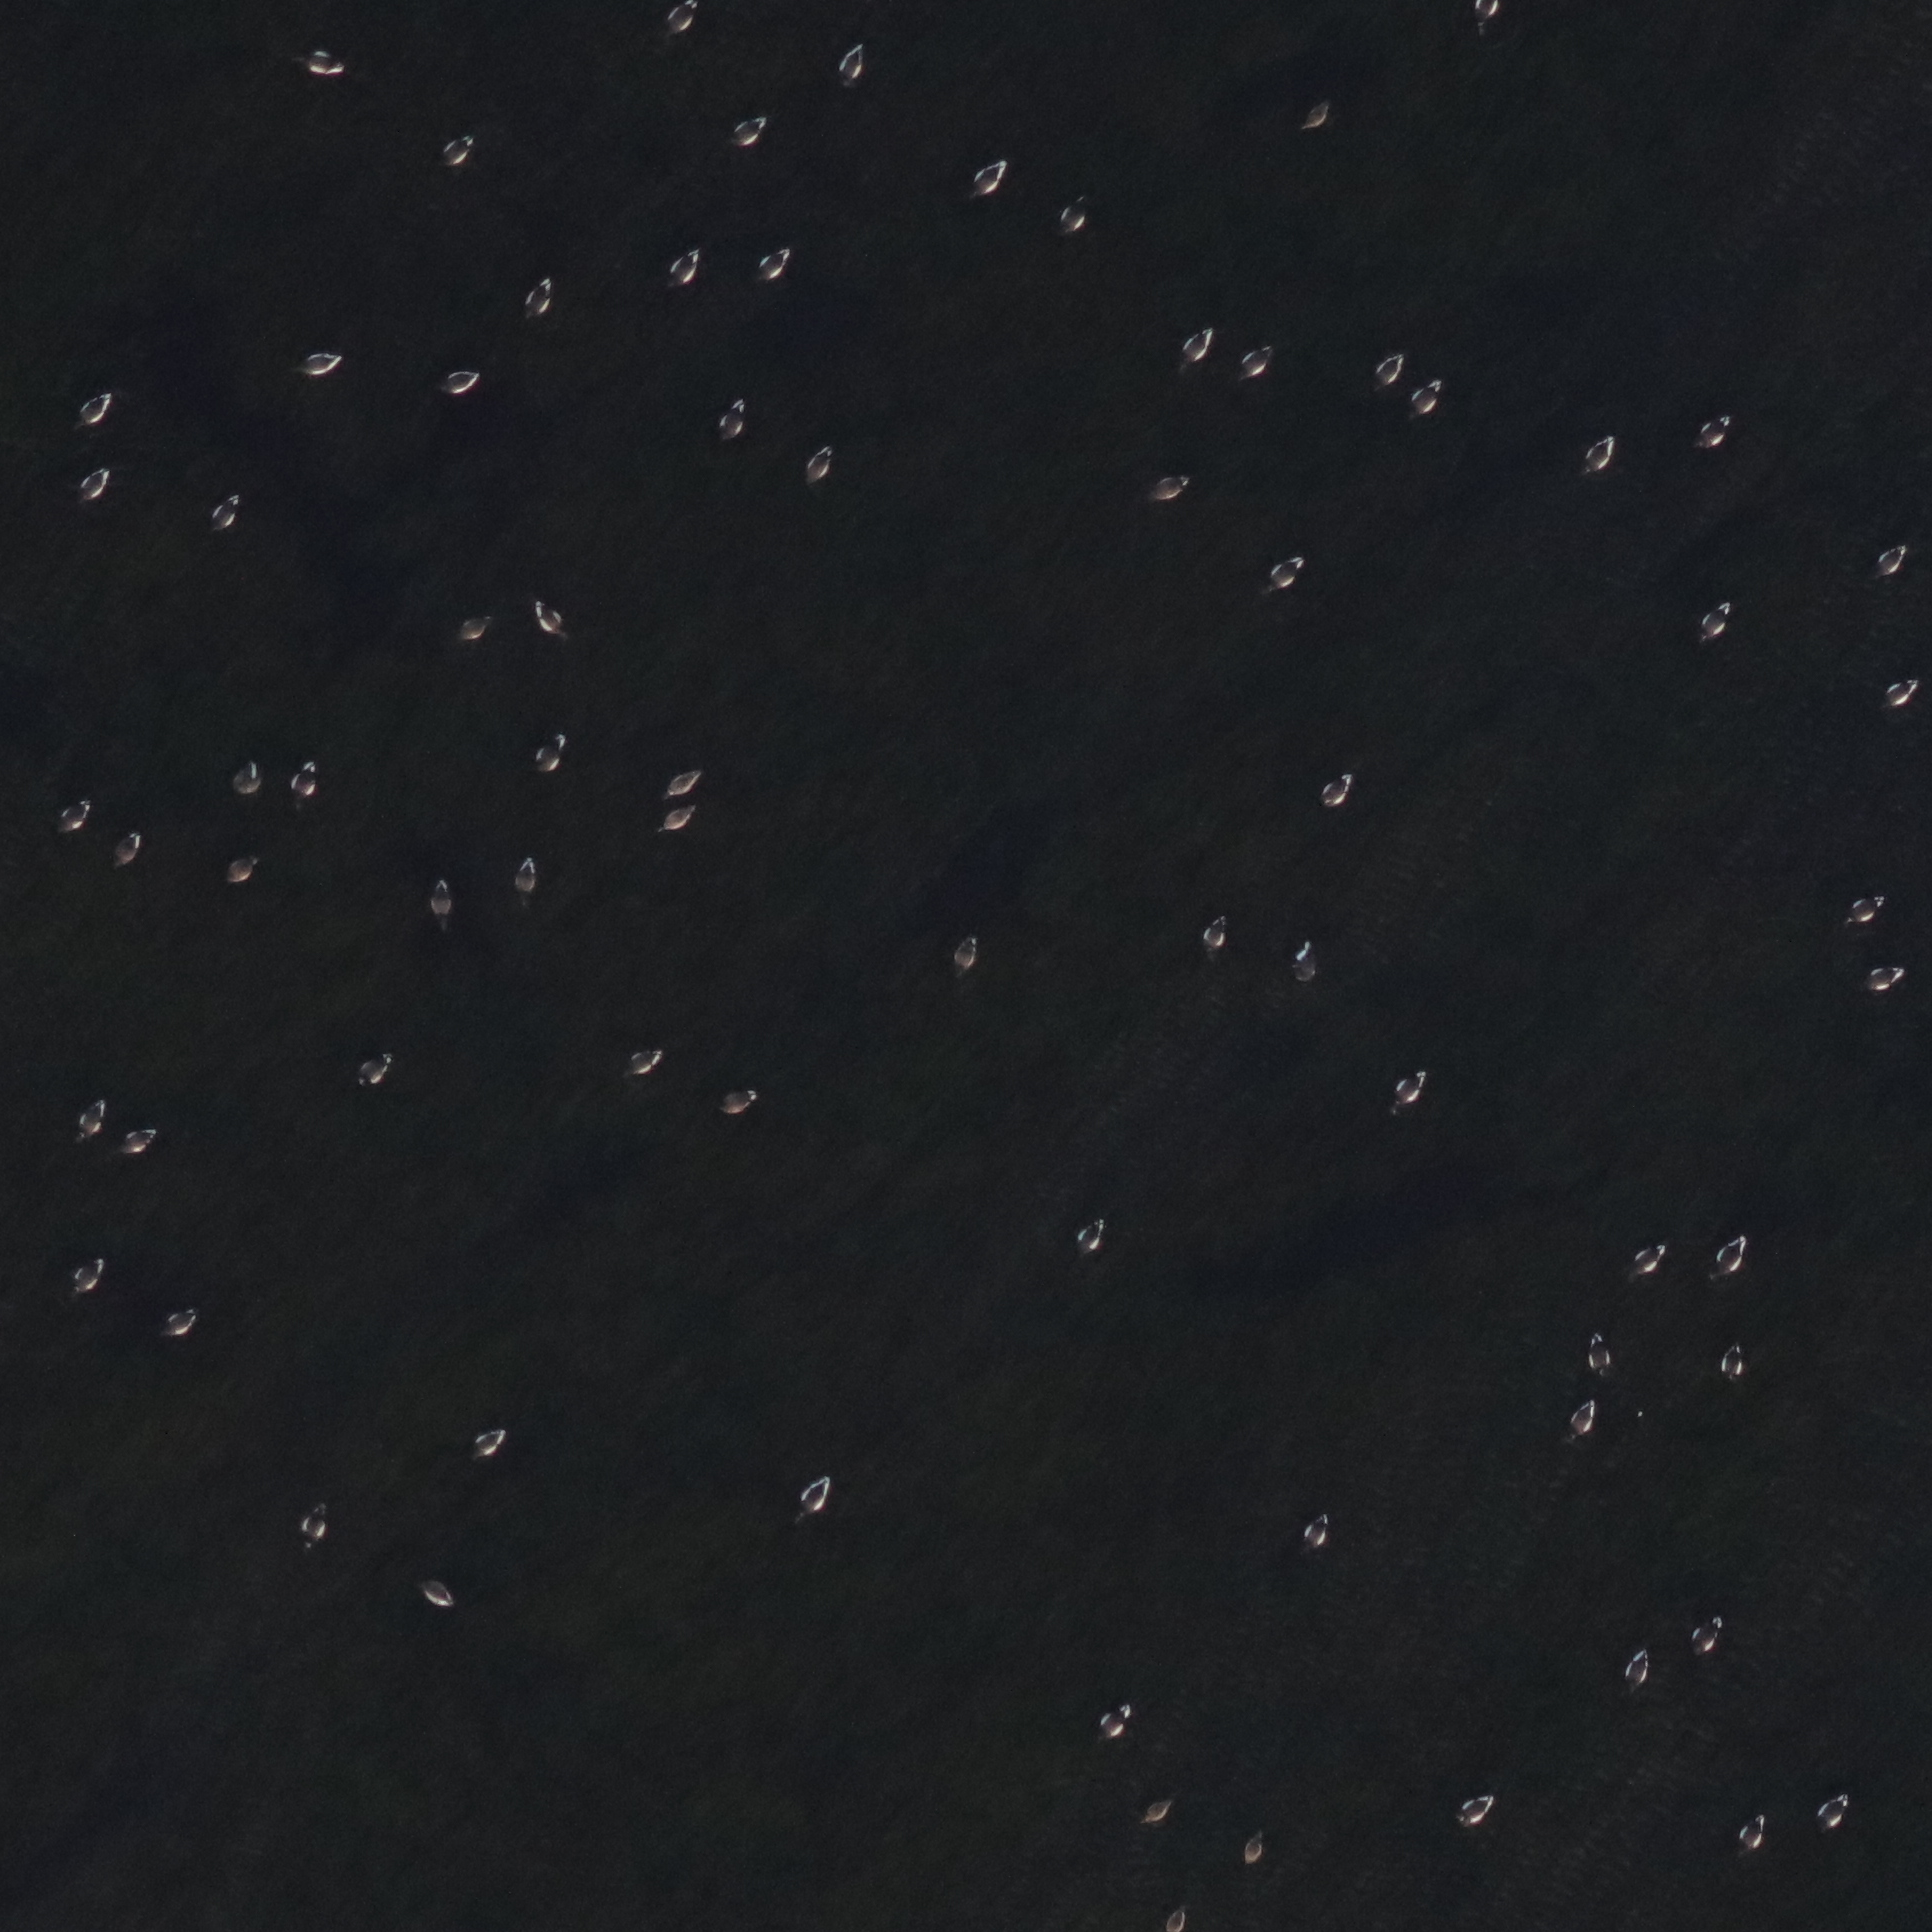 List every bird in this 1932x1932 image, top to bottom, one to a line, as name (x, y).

brant (678, 21)
brant (322, 64)
brant (851, 68)
other bird (1312, 109)
brant (747, 133)
brant (455, 152)
brant (986, 182)
brant (1071, 217)
brant (774, 265)
brant (683, 271)
brant (537, 299)
brant (1193, 348)
brant (1253, 362)
brant (319, 364)
brant (1386, 373)
brant (461, 383)
brant (1423, 402)
brant (93, 411)
brant (732, 423)
brant (1712, 434)
brant (1595, 458)
brant (818, 467)
brant (93, 486)
brant (1166, 488)
brant (225, 515)
brant (1889, 561)
brant (1282, 576)
brant (550, 620)
brant (1712, 623)
other bird (470, 633)
brant (1897, 694)
brant (550, 755)
brant (245, 780)
other bird (680, 780)
brant (302, 783)
brant (1333, 792)
brant (74, 817)
other bird (675, 825)
brant (127, 850)
brant (240, 869)
brant (525, 878)
brant (441, 903)
brant (1862, 911)
brant (1214, 935)
brant (962, 954)
brant (1304, 961)
brant (1884, 979)
brant (644, 1061)
brant (373, 1070)
brant (1407, 1091)
brant (735, 1100)
brant (92, 1121)
brant (136, 1141)
brant (1090, 1236)
brant (1727, 1257)
brant (1646, 1258)
brant (87, 1277)
brant (180, 1323)
brant (1599, 1354)
brant (1731, 1362)
brant (1579, 1419)
brant (485, 1444)
brant (814, 1497)
brant (314, 1525)
brant (1315, 1533)
brant (431, 1592)
brant (1704, 1637)
brant (1637, 1670)
brant (1112, 1723)
brant (1472, 1810)
brant (1831, 1810)
other bird (1162, 1811)
brant (1750, 1834)
other bird (1258, 1844)
other bird (1172, 1918)